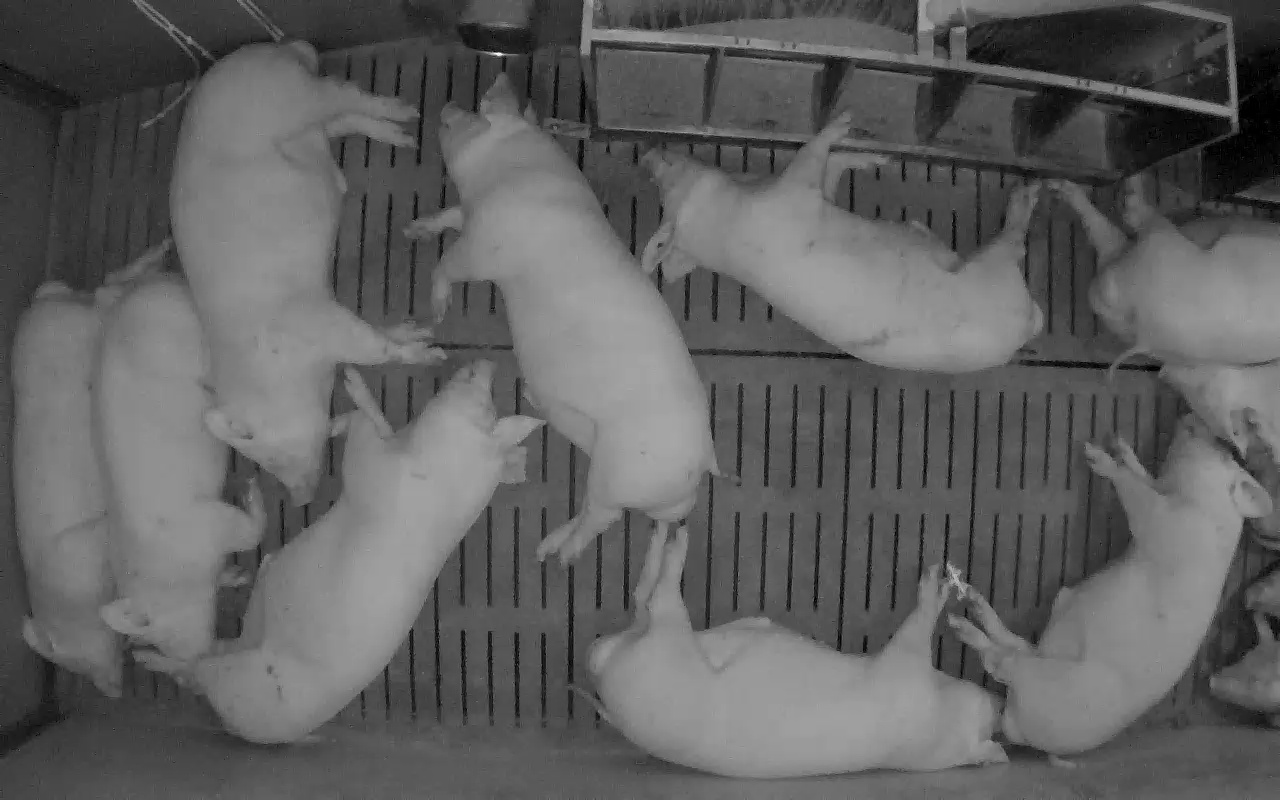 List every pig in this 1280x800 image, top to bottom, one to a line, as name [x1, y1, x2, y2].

pig [167, 37, 447, 513]
pig [399, 69, 725, 570]
pig [639, 106, 1048, 376]
pig [1049, 172, 1278, 377]
pig [10, 235, 172, 700]
pig [94, 269, 265, 667]
pig [129, 357, 545, 744]
pig [1158, 357, 1277, 471]
pig [942, 407, 1275, 760]
pig [561, 520, 1014, 773]
pig [1211, 606, 1276, 727]